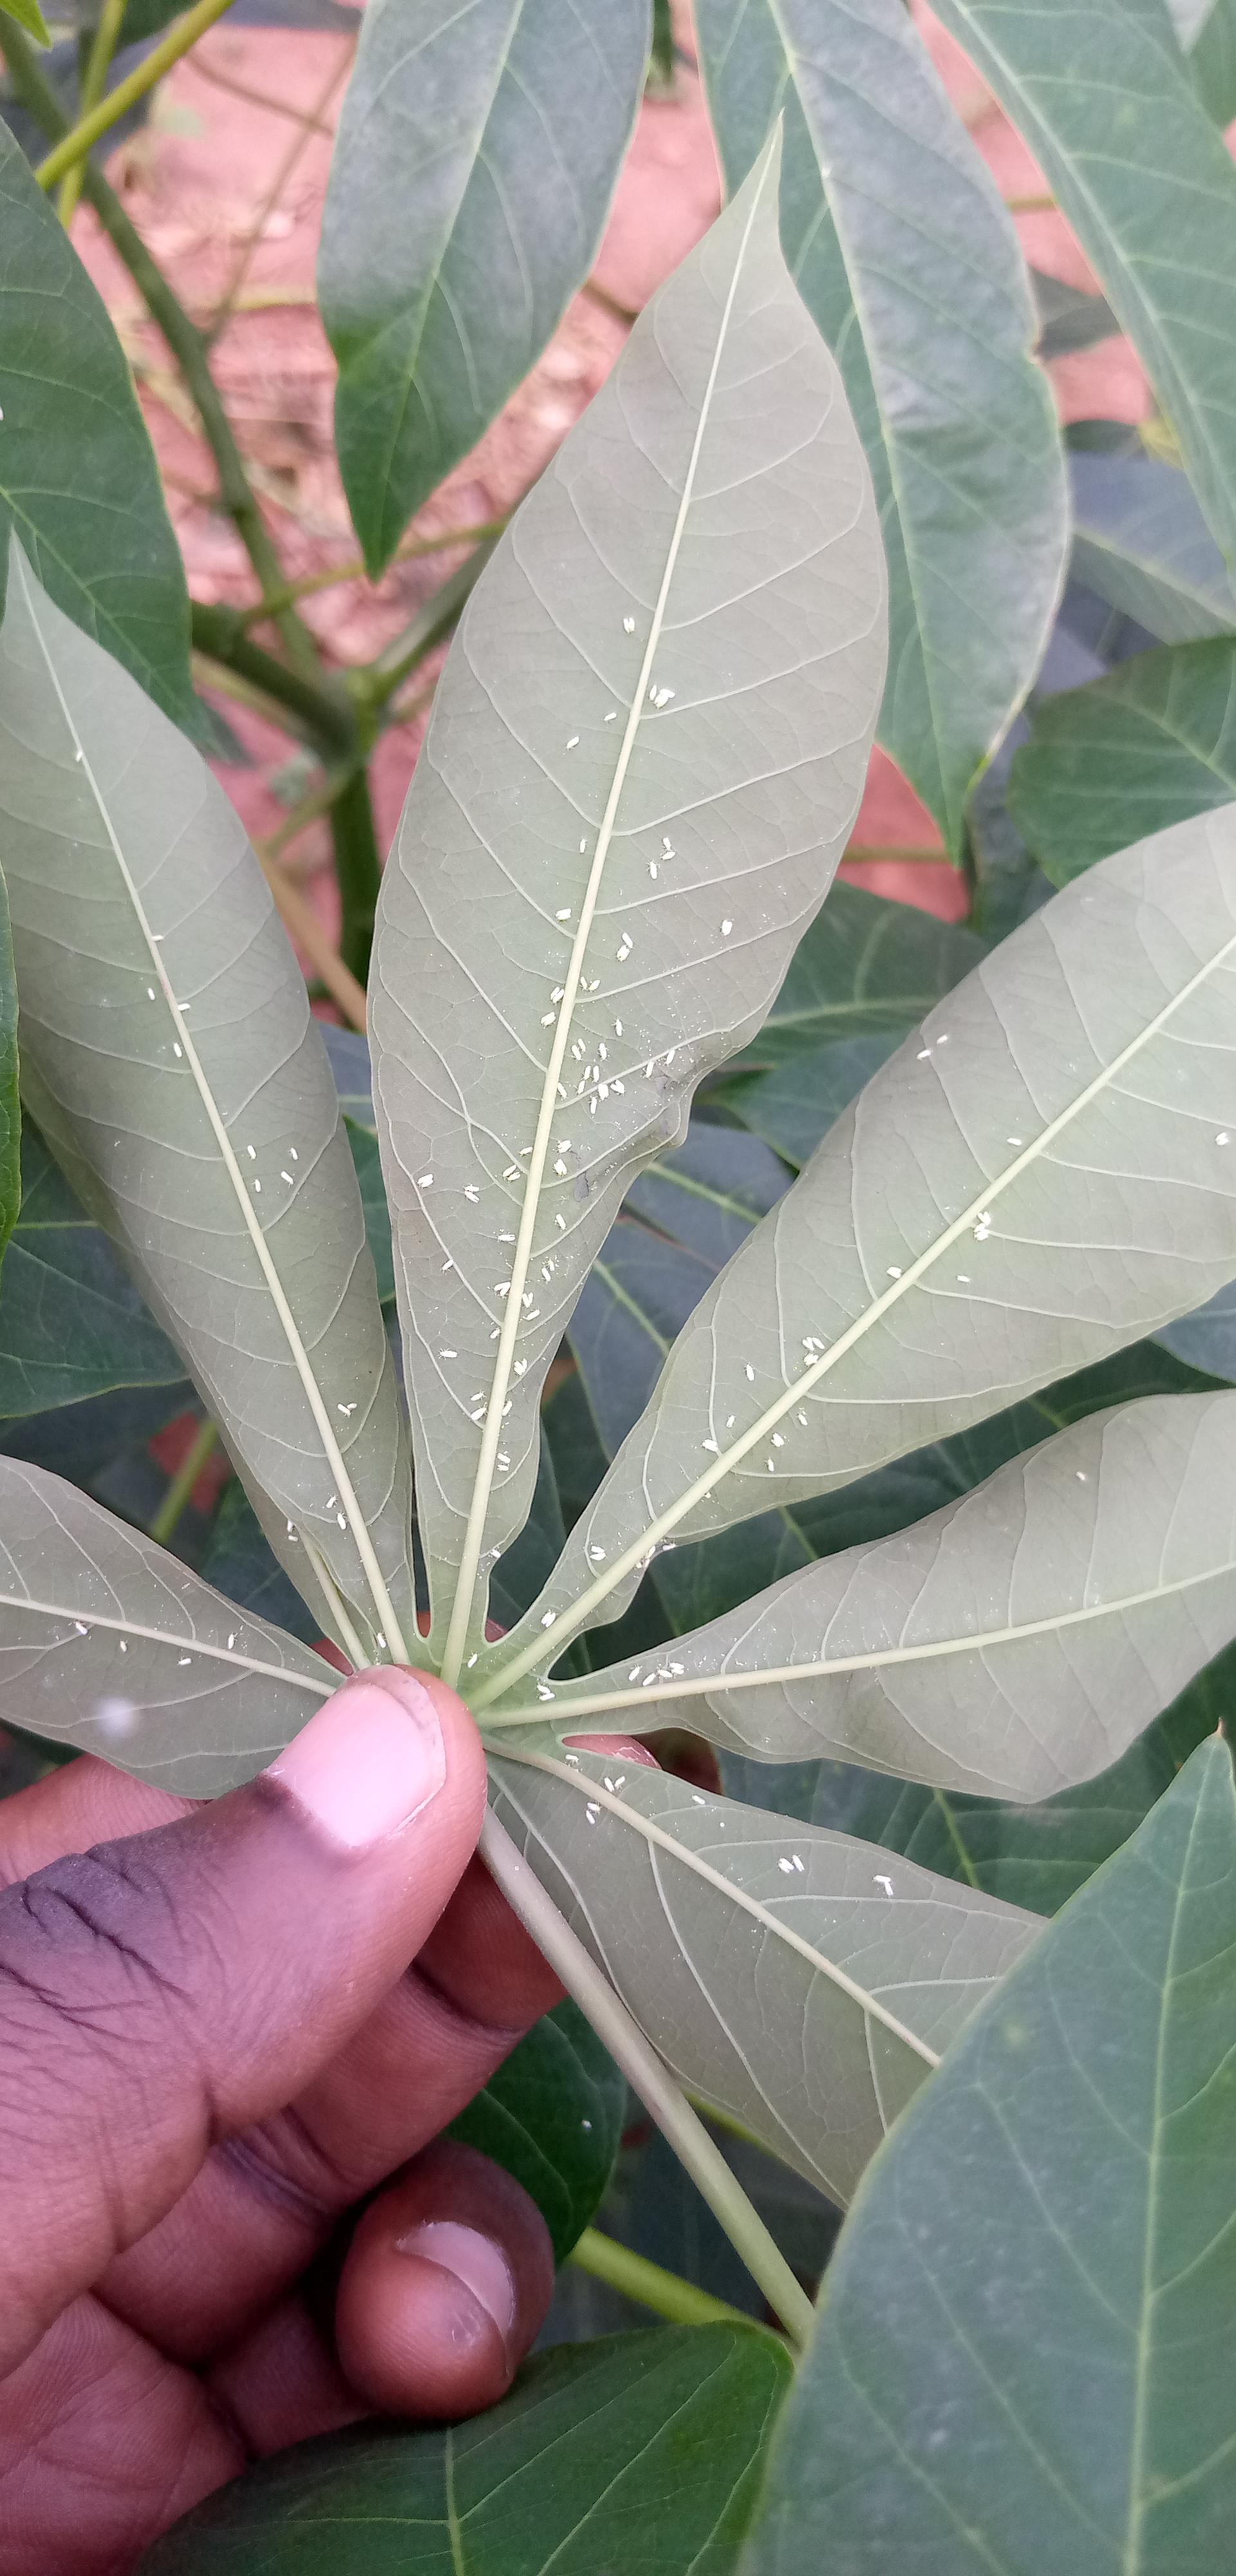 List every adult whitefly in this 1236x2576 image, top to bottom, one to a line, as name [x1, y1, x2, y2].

whitefly [614, 607, 650, 637]
whitefly [615, 613, 646, 639]
whitefly [636, 681, 681, 723]
whitefly [641, 683, 688, 724]
whitefly [595, 703, 624, 732]
whitefly [557, 730, 593, 759]
whitefly [67, 743, 91, 764]
whitefly [651, 823, 697, 867]
whitefly [569, 826, 590, 861]
whitefly [633, 857, 664, 897]
whitefly [547, 903, 576, 928]
whitefly [712, 911, 740, 943]
whitefly [147, 920, 177, 953]
whitefly [614, 921, 650, 974]
whitefly [611, 924, 639, 965]
whitefly [575, 967, 608, 1001]
whitefly [140, 977, 162, 1005]
whitefly [545, 985, 572, 1012]
whitefly [173, 992, 200, 1016]
whitefly [606, 1007, 626, 1041]
whitefly [538, 1009, 565, 1037]
whitefly [934, 1025, 964, 1050]
whitefly [562, 1030, 593, 1067]
whitefly [593, 1033, 612, 1065]
whitefly [166, 1036, 201, 1061]
whitefly [660, 1040, 681, 1068]
whitefly [913, 1043, 944, 1067]
whitefly [635, 1054, 659, 1090]
whitefly [562, 1064, 611, 1102]
whitefly [606, 1070, 632, 1104]
whitefly [558, 1079, 572, 1114]
whitefly [590, 1081, 617, 1114]
whitefly [589, 1099, 607, 1124]
whitefly [544, 1127, 579, 1157]
whitefly [1209, 1127, 1234, 1157]
whitefly [1003, 1130, 1029, 1157]
whitefly [228, 1137, 274, 1169]
whitefly [507, 1139, 541, 1162]
whitefly [285, 1141, 313, 1168]
whitefly [544, 1153, 574, 1186]
whitefly [488, 1158, 521, 1193]
whitefly [276, 1166, 302, 1193]
whitefly [409, 1168, 440, 1193]
whitefly [248, 1176, 268, 1200]
whitefly [453, 1180, 485, 1208]
whitefly [460, 1180, 494, 1211]
whitefly [947, 1196, 998, 1243]
whitefly [960, 1201, 1000, 1243]
whitefly [548, 1208, 575, 1235]
whitefly [494, 1219, 518, 1247]
whitefly [435, 1253, 471, 1281]
whitefly [874, 1258, 912, 1289]
whitefly [946, 1269, 969, 1295]
whitefly [488, 1275, 516, 1302]
whitefly [514, 1287, 543, 1313]
whitefly [512, 1302, 548, 1334]
whitefly [482, 1326, 509, 1347]
whitefly [797, 1330, 828, 1355]
whitefly [435, 1341, 463, 1367]
whitefly [503, 1348, 531, 1376]
whitefly [796, 1351, 835, 1376]
whitefly [727, 1357, 771, 1386]
whitefly [464, 1382, 489, 1403]
whitefly [326, 1387, 373, 1425]
whitefly [498, 1393, 521, 1421]
whitefly [333, 1399, 362, 1425]
whitefly [465, 1401, 502, 1432]
whitefly [791, 1401, 812, 1432]
whitefly [719, 1407, 744, 1428]
whitefly [762, 1430, 792, 1449]
whitefly [692, 1431, 724, 1457]
whitefly [485, 1444, 525, 1479]
whitefly [492, 1446, 527, 1479]
whitefly [756, 1452, 787, 1481]
whitefly [1065, 1463, 1105, 1487]
whitefly [319, 1486, 344, 1509]
whitefly [274, 1509, 308, 1544]
whitefly [332, 1509, 357, 1531]
whitefly [277, 1518, 302, 1550]
whitefly [626, 1535, 660, 1567]
whitefly [659, 1535, 692, 1557]
whitefly [586, 1536, 617, 1567]
whitefly [70, 1610, 104, 1643]
whitefly [539, 1610, 565, 1628]
whitefly [369, 1624, 401, 1655]
whitefly [218, 1625, 250, 1660]
whitefly [110, 1629, 141, 1660]
whitefly [463, 1648, 487, 1676]
whitefly [176, 1655, 205, 1681]
whitefly [651, 1656, 689, 1687]
whitefly [621, 1659, 643, 1687]
whitefly [638, 1667, 659, 1698]
whitefly [527, 1680, 558, 1714]
whitefly [557, 1748, 586, 1770]
whitefly [597, 1766, 636, 1801]
whitefly [575, 1789, 607, 1831]
whitefly [684, 1789, 711, 1813]
whitefly [772, 1837, 816, 1879]
whitefly [771, 1850, 816, 1884]
whitefly [870, 1866, 904, 1906]